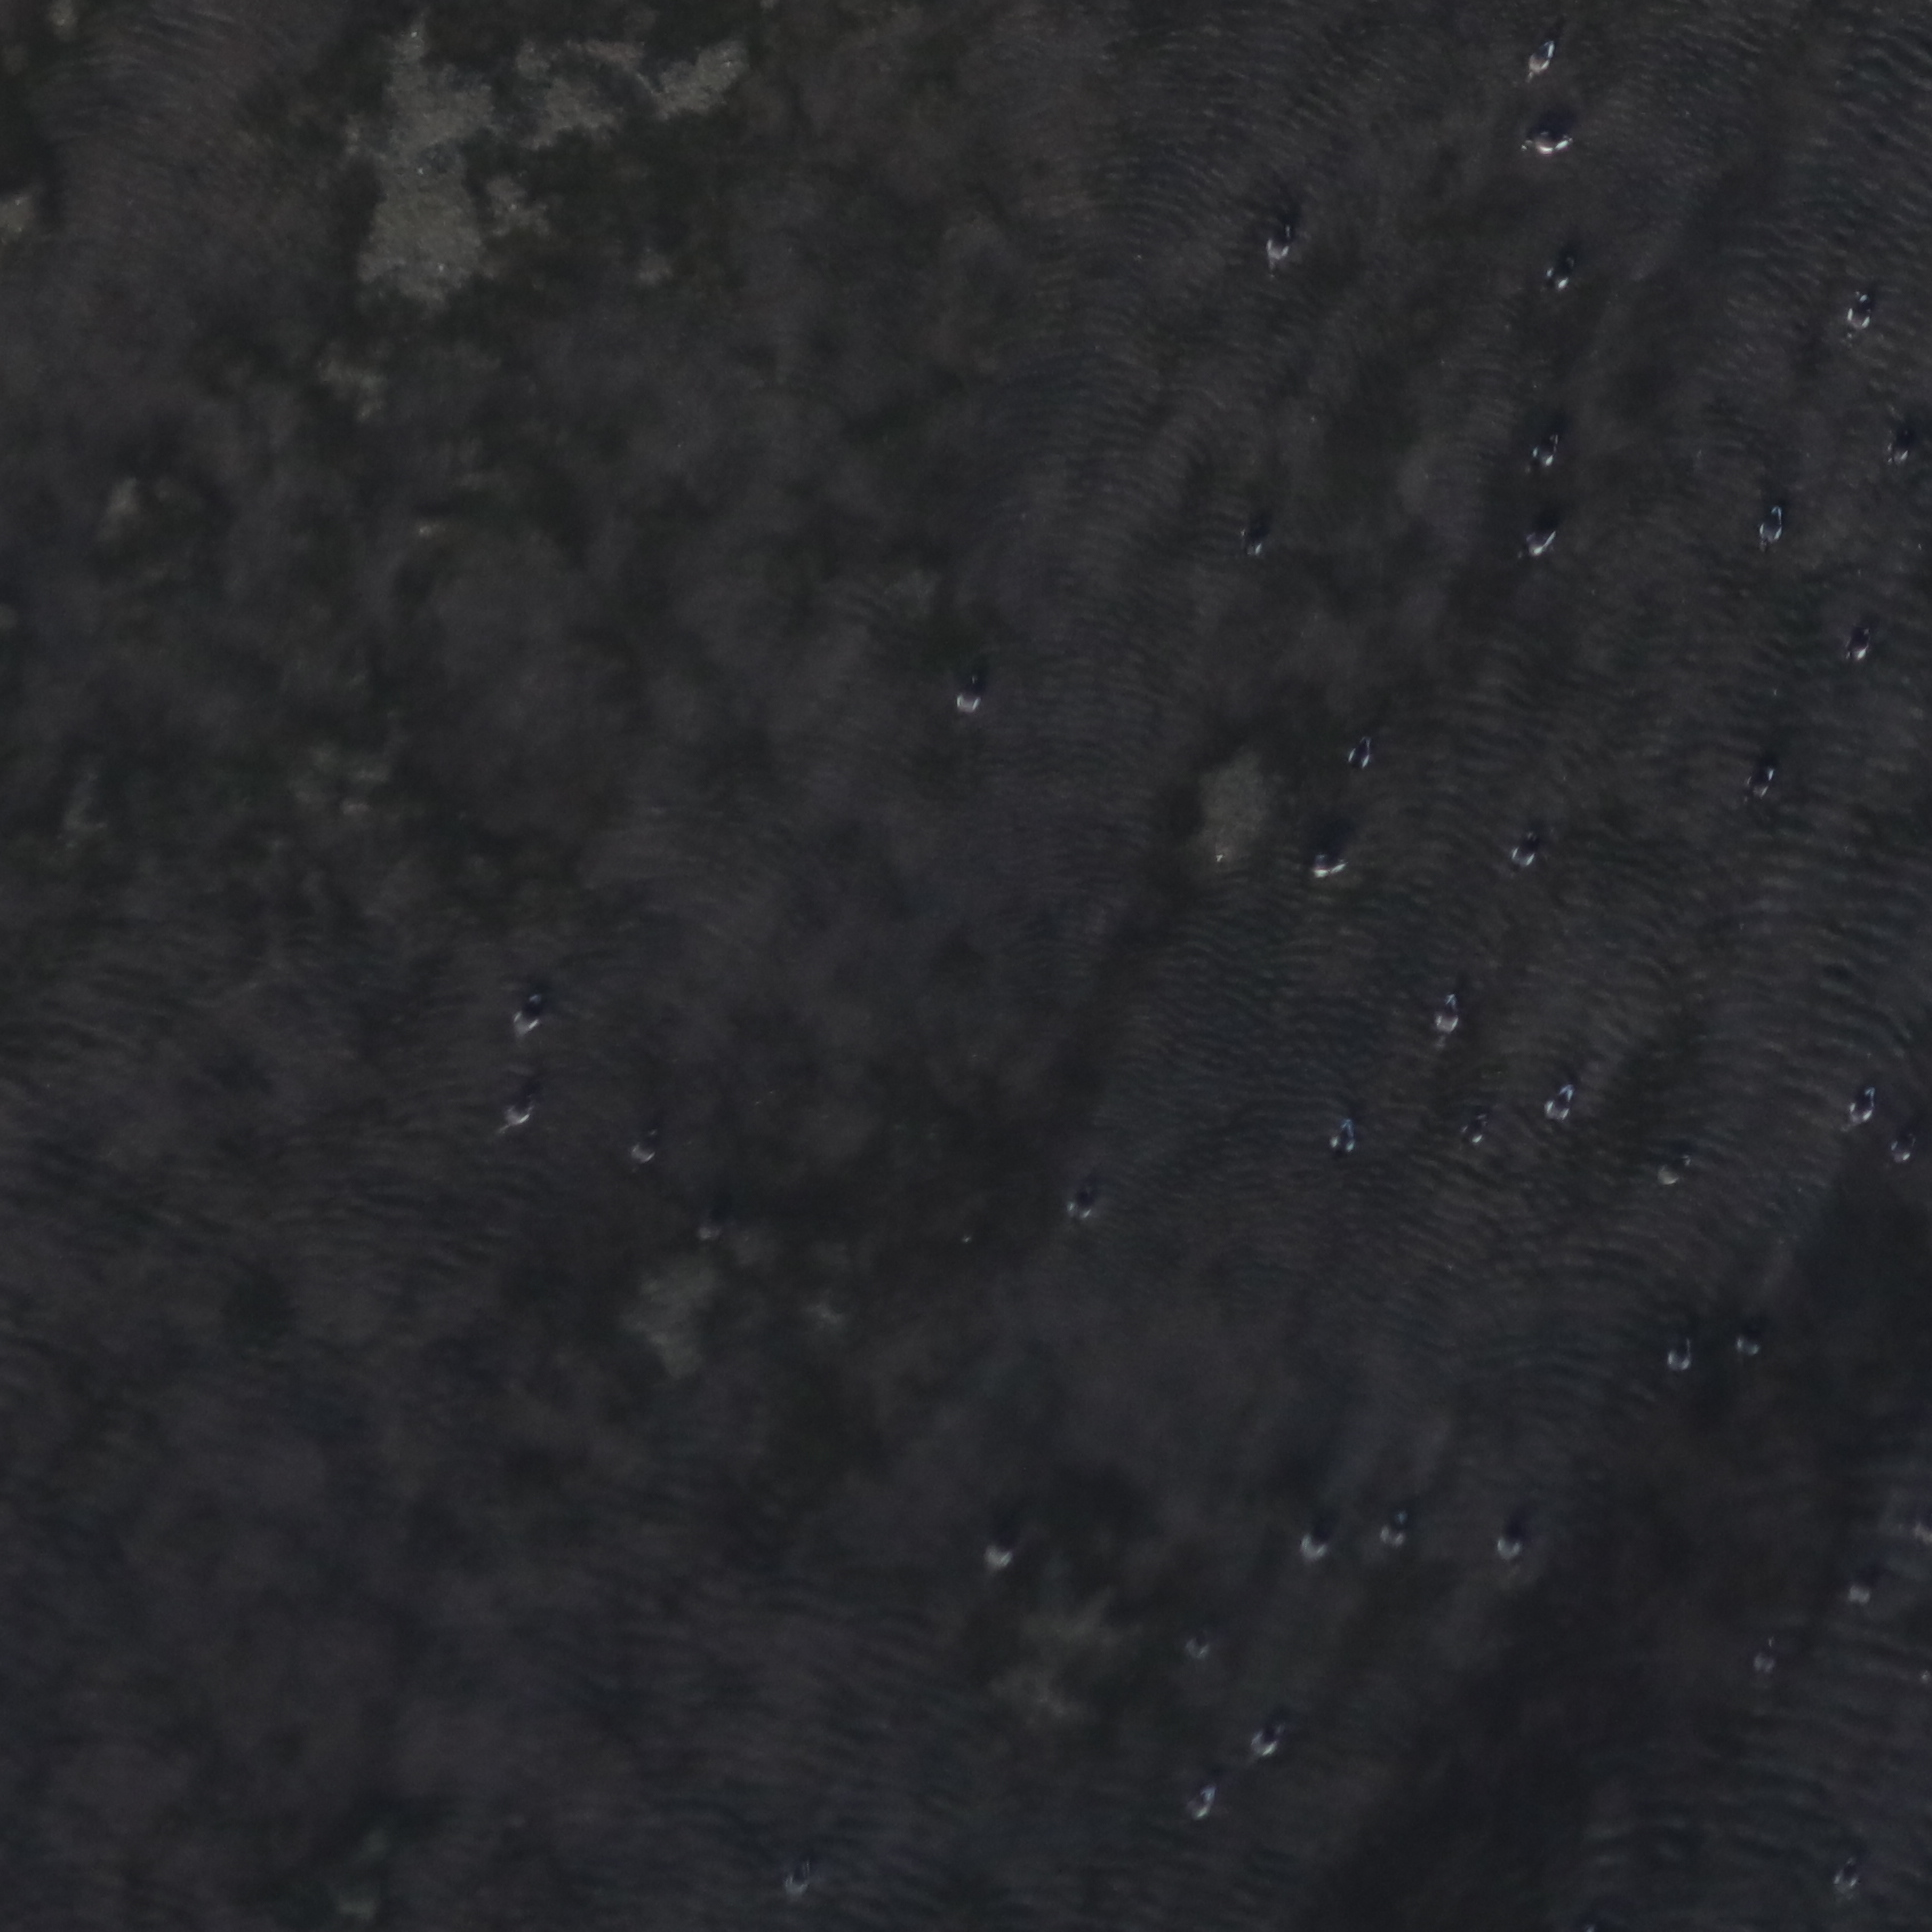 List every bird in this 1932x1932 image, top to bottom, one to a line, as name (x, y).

brant (1543, 59)
brant (1549, 139)
brant (1282, 248)
brant (1557, 274)
brant (1852, 314)
brant (1534, 442)
brant (1901, 453)
brant (1771, 527)
brant (1248, 545)
brant (1550, 547)
brant (1858, 645)
brant (974, 699)
brant (1356, 755)
brant (1758, 781)
brant (1524, 853)
brant (1325, 862)
brant (1446, 1019)
brant (531, 1020)
brant (1559, 1105)
brant (525, 1106)
brant (1859, 1108)
brant (1477, 1129)
brant (1344, 1137)
brant (640, 1149)
brant (1906, 1150)
brant (1673, 1168)
brant (1072, 1206)
brant (713, 1228)
brant (1748, 1350)
brant (1683, 1357)
brant (1917, 1525)
brant (1396, 1528)
brant (1507, 1546)
brant (1317, 1550)
brant (1010, 1552)
brant (1862, 1591)
brant (1199, 1647)
brant (1770, 1660)
brant (1268, 1736)
brant (1200, 1802)
brant (1853, 1879)